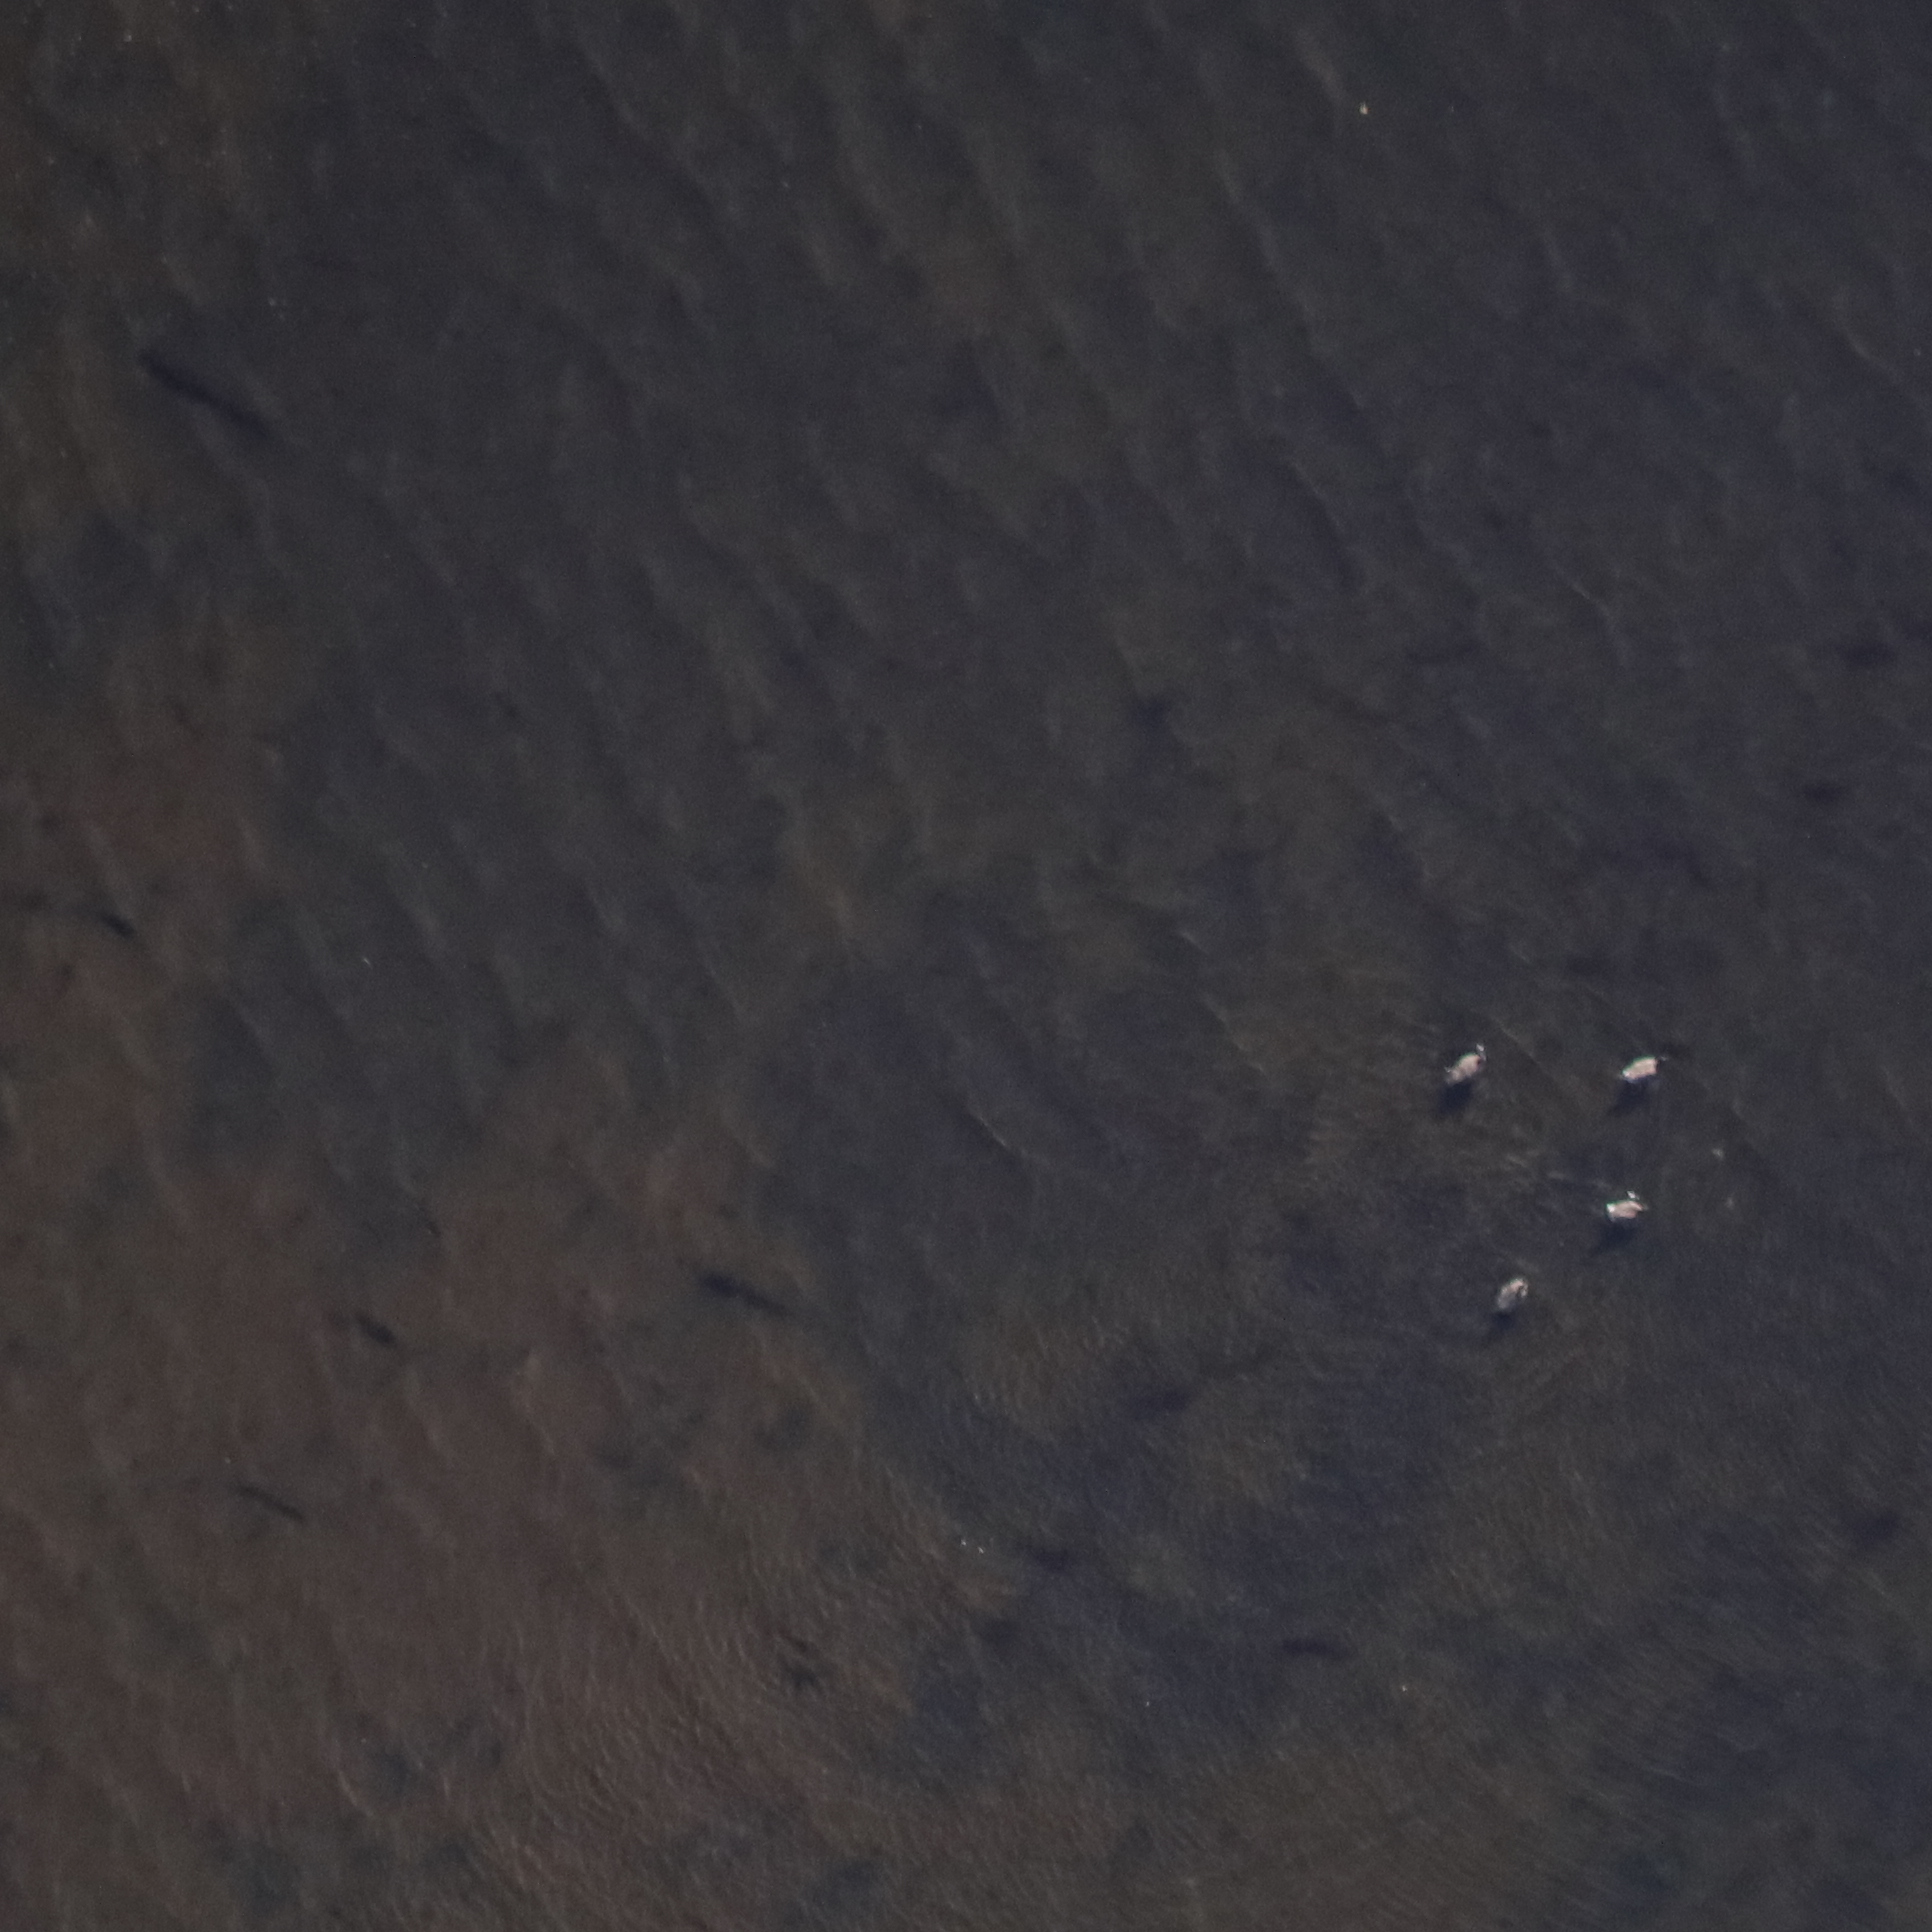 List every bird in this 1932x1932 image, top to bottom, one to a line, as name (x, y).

Canada goose (1469, 1068)
Canada goose (1640, 1068)
Canada goose (1632, 1214)
Canada goose (1514, 1299)